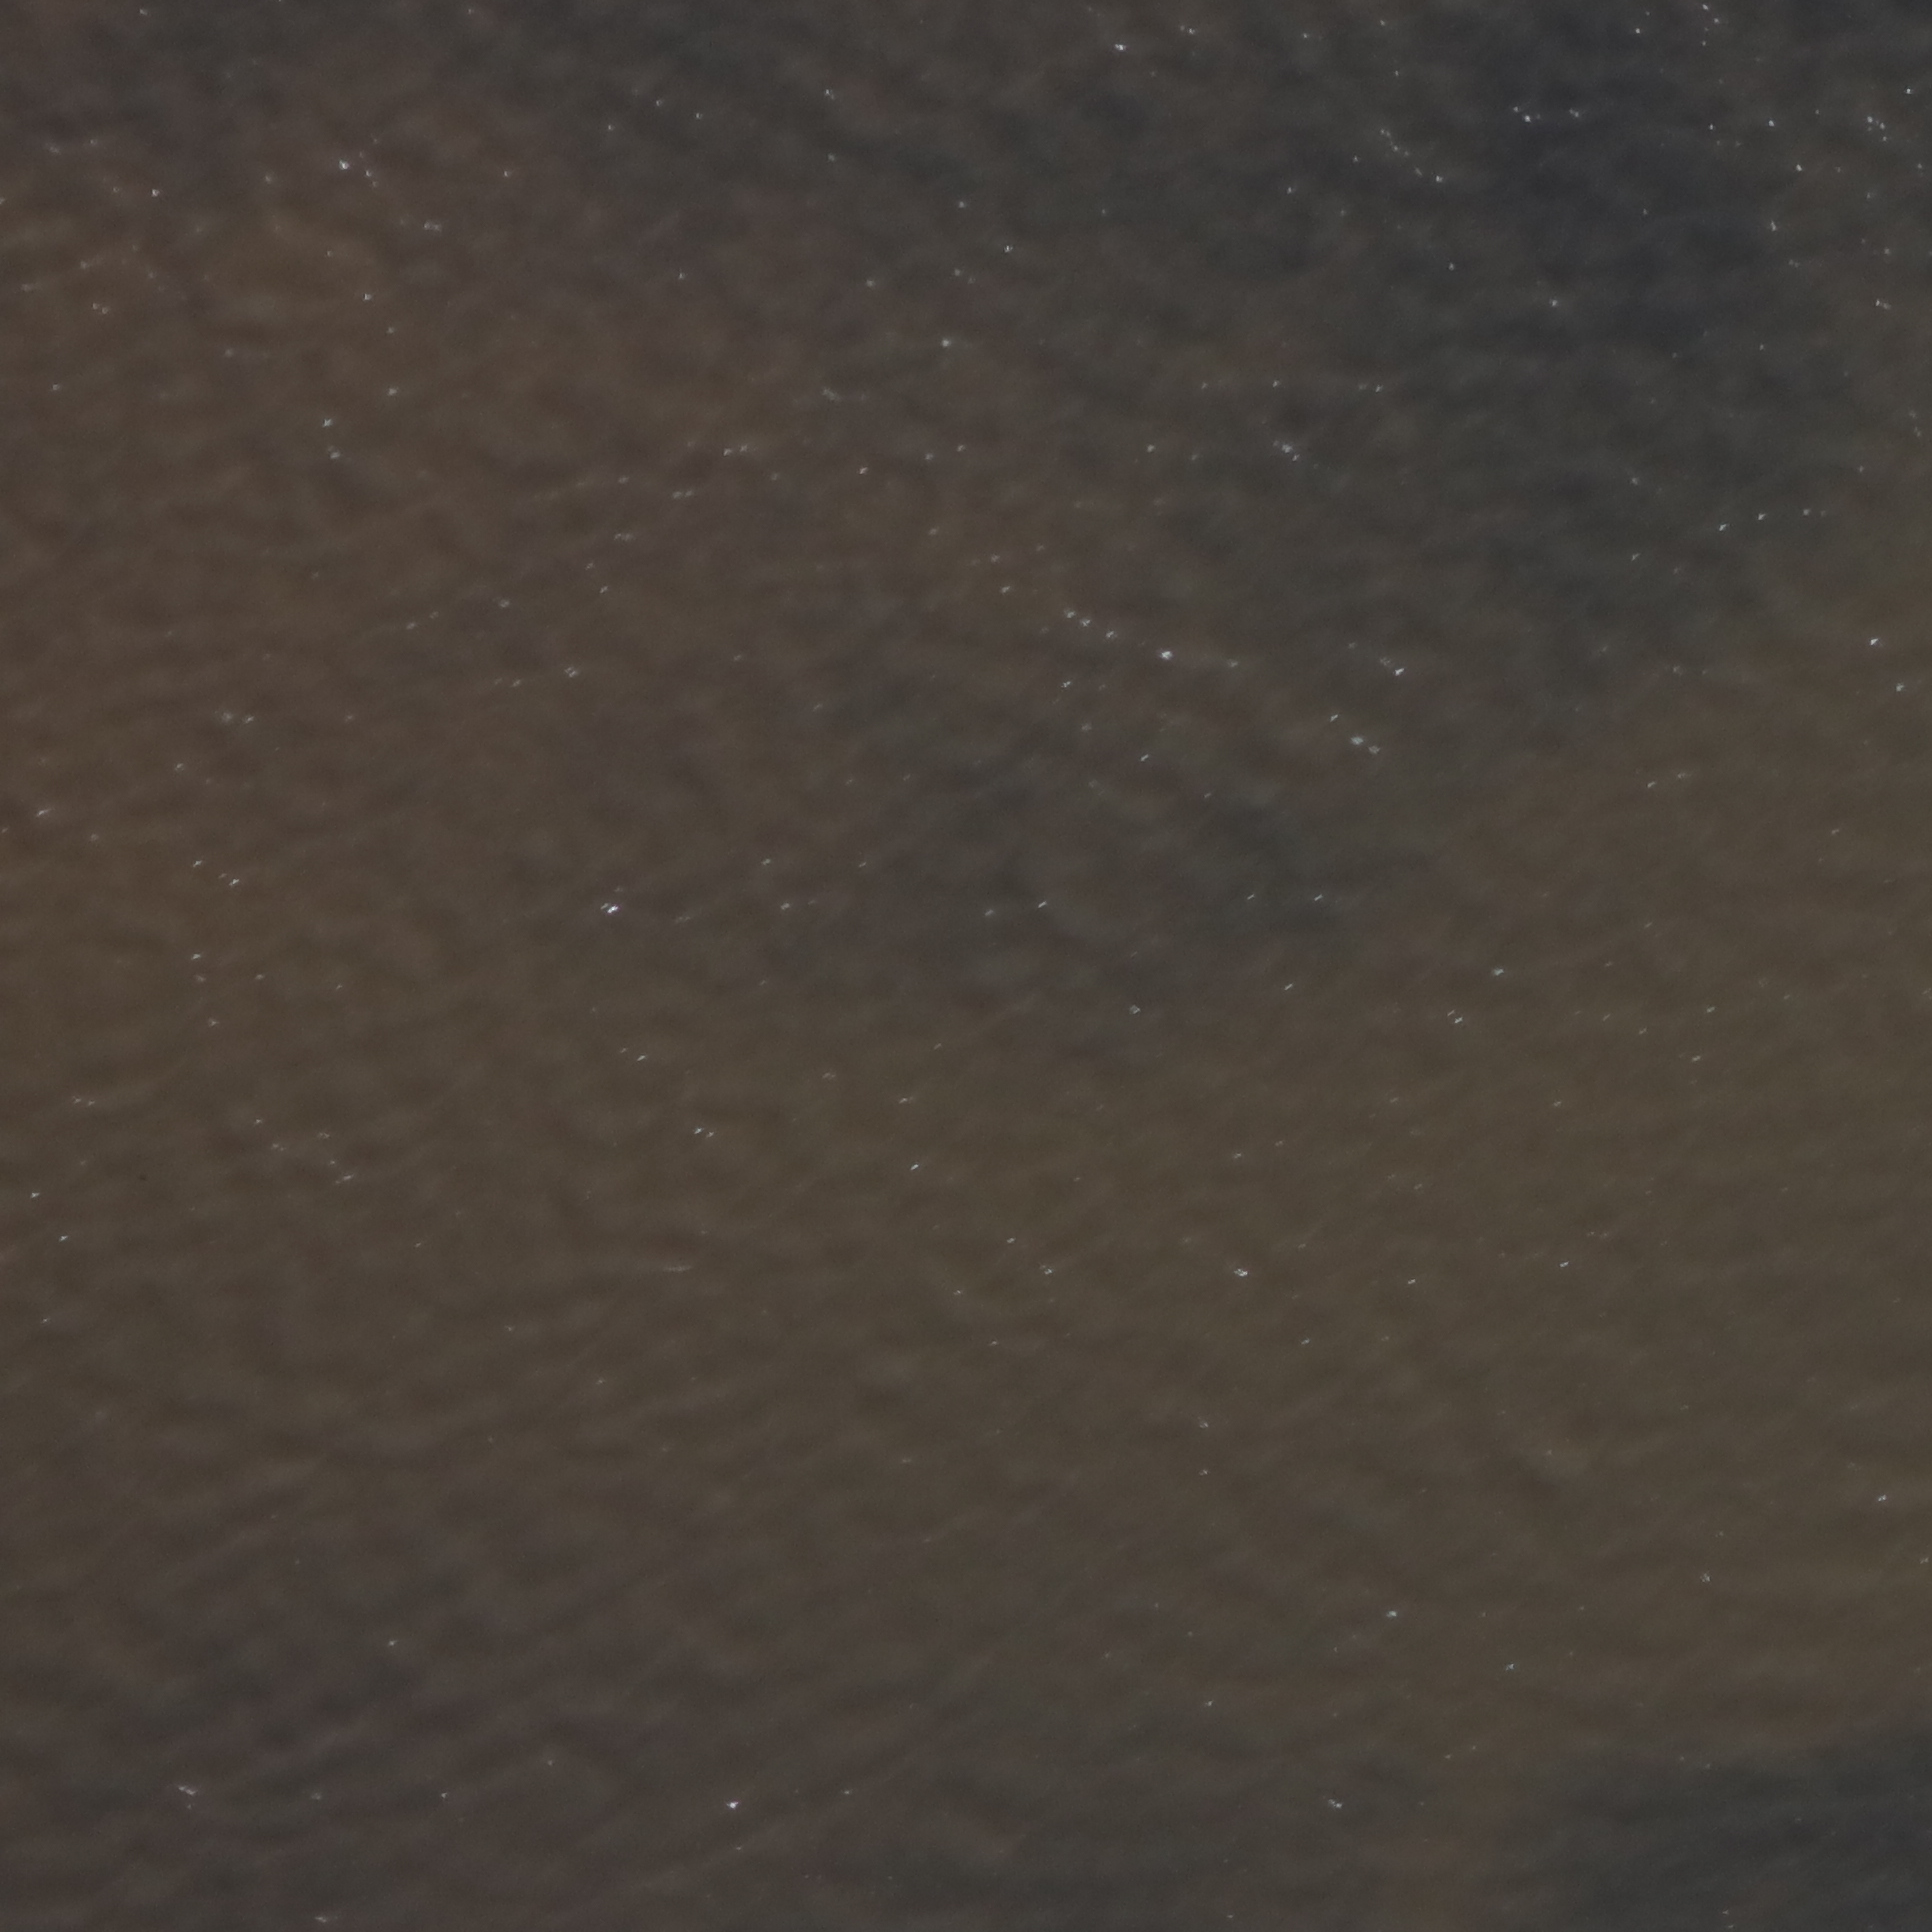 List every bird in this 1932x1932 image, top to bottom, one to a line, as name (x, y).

None